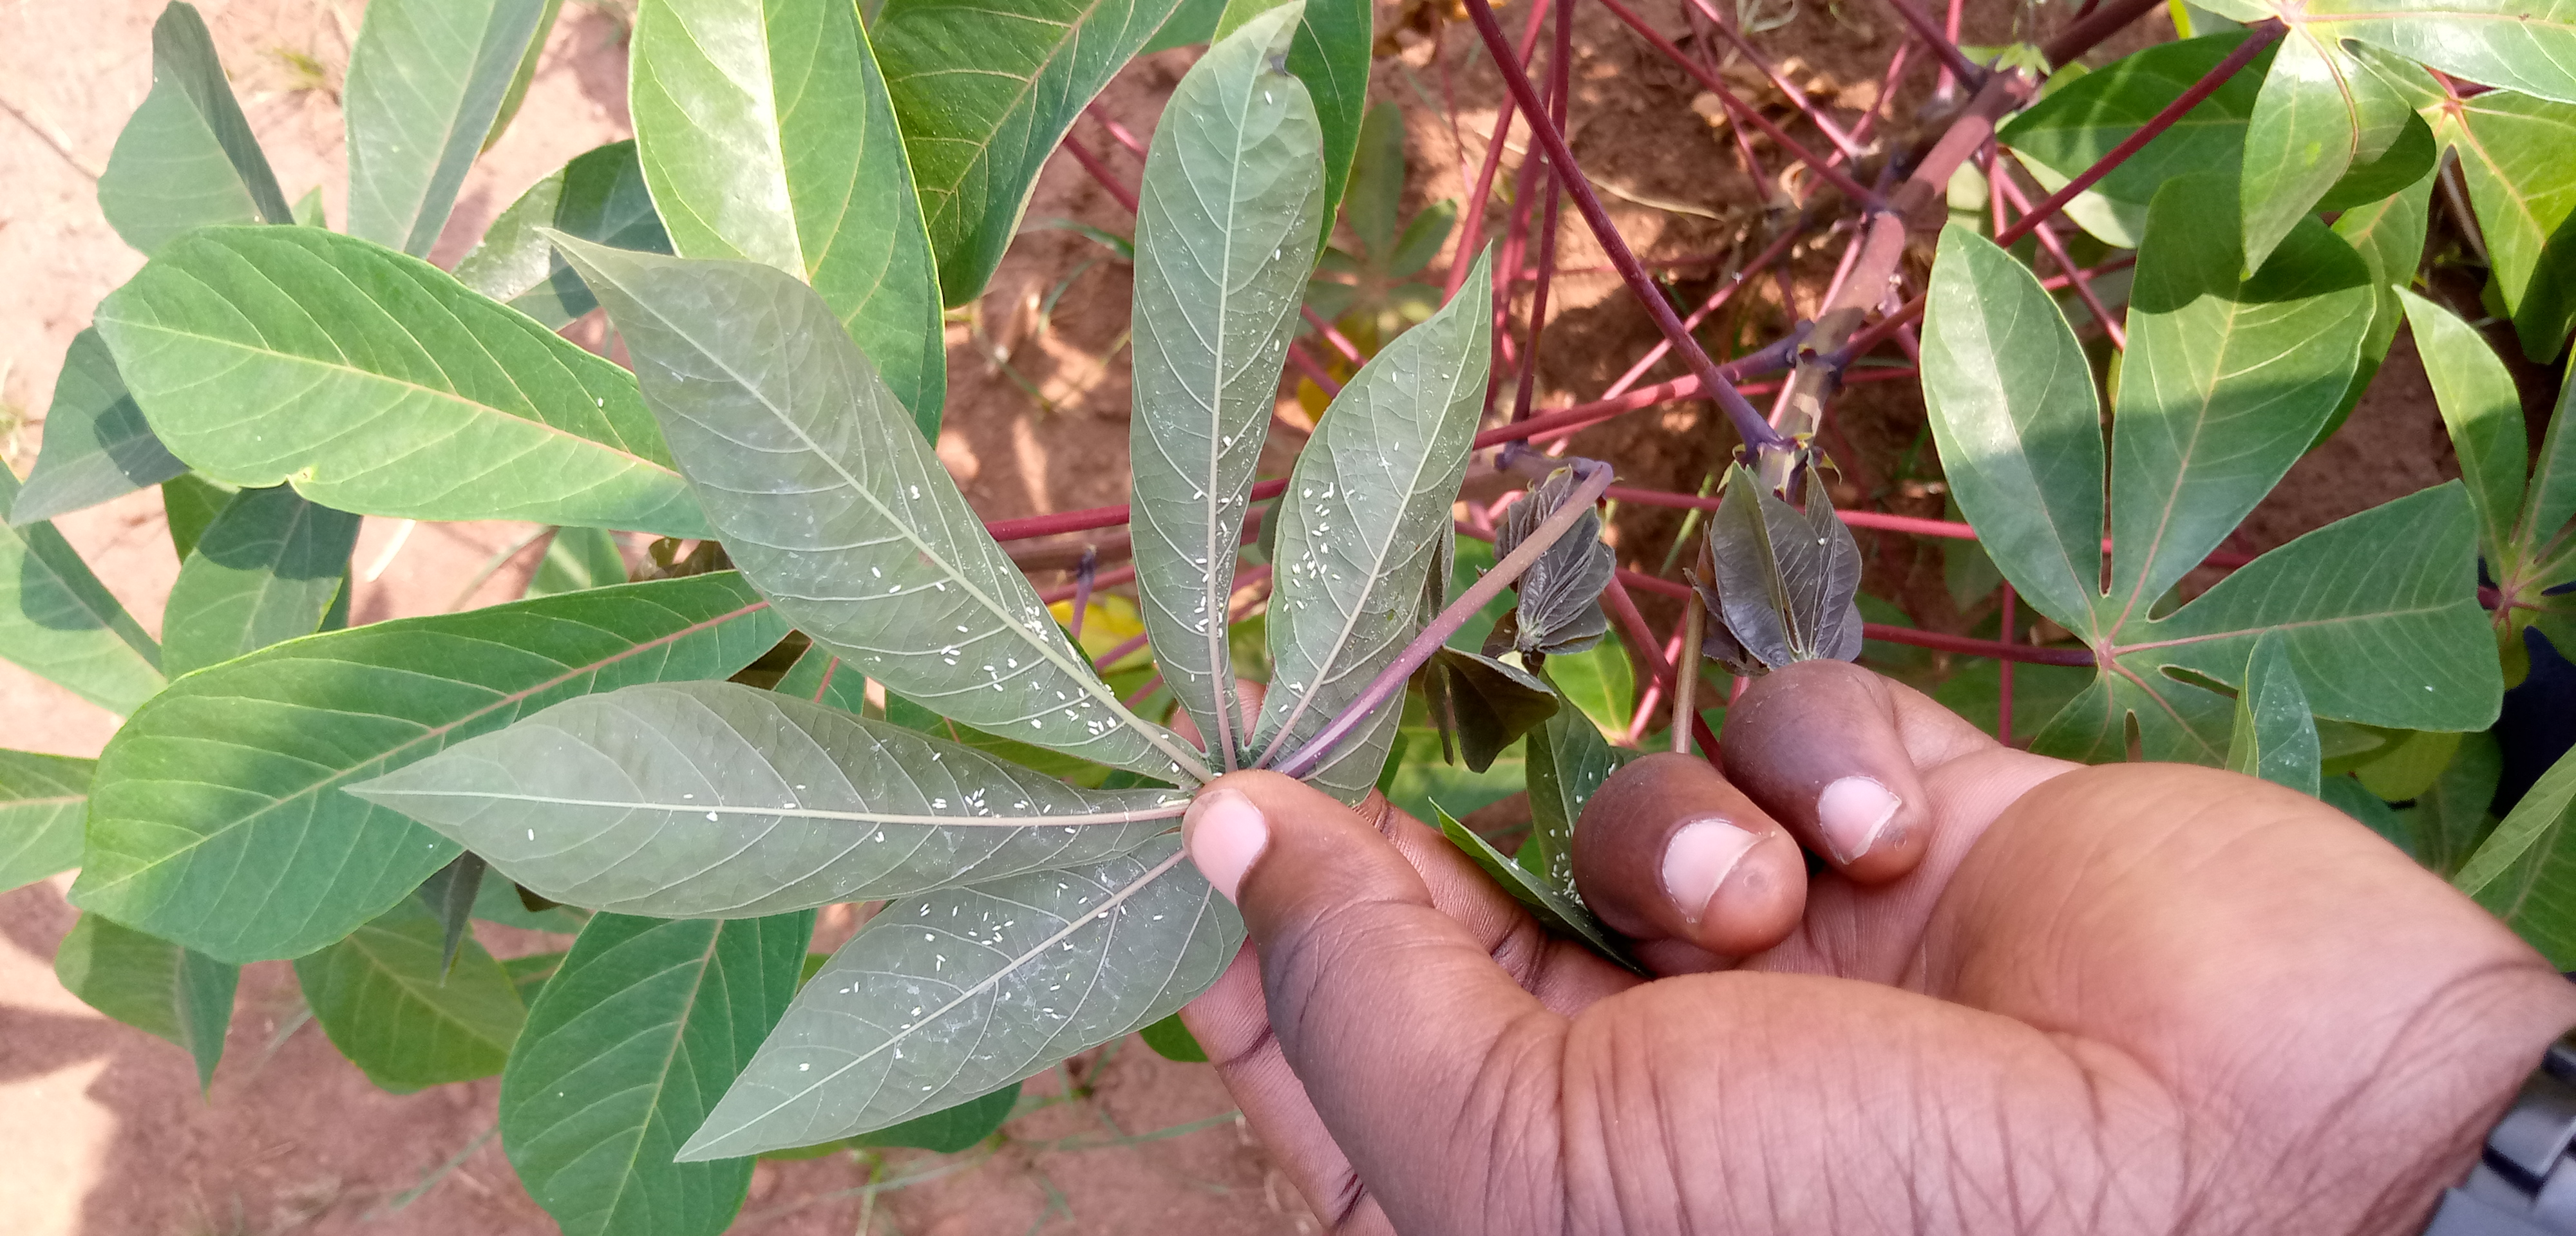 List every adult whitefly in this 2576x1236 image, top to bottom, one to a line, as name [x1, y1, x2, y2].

whitefly [1263, 89, 1273, 105]
whitefly [1274, 246, 1282, 263]
whitefly [1272, 337, 1283, 353]
whitefly [1390, 369, 1399, 385]
whitefly [1440, 372, 1452, 380]
whitefly [596, 394, 606, 411]
whitefly [1226, 435, 1231, 443]
whitefly [1222, 436, 1231, 447]
whitefly [1393, 440, 1401, 453]
whitefly [1376, 454, 1393, 468]
whitefly [1328, 480, 1334, 490]
whitefly [911, 483, 919, 494]
whitefly [1303, 487, 1310, 495]
whitefly [1191, 489, 1204, 500]
whitefly [1305, 489, 1313, 498]
whitefly [1321, 489, 1329, 500]
whitefly [1329, 489, 1334, 500]
whitefly [911, 492, 922, 500]
whitefly [1238, 492, 1245, 501]
whitefly [1220, 496, 1230, 504]
whitefly [1236, 501, 1244, 508]
whitefly [1315, 503, 1323, 514]
whitefly [1321, 508, 1331, 517]
whitefly [1220, 520, 1228, 532]
whitefly [1320, 521, 1327, 528]
whitefly [1320, 525, 1331, 531]
whitefly [1311, 529, 1323, 537]
whitefly [1815, 536, 1828, 548]
whitefly [1323, 542, 1329, 554]
whitefly [1320, 543, 1324, 554]
whitefly [1302, 549, 1311, 563]
whitefly [1195, 557, 1207, 564]
whitefly [1311, 559, 1315, 569]
whitefly [1307, 559, 1312, 570]
whitefly [1320, 562, 1328, 574]
whitefly [1295, 563, 1302, 574]
whitefly [1292, 564, 1298, 573]
whitefly [998, 565, 1009, 575]
whitefly [871, 565, 882, 579]
whitefly [1311, 568, 1317, 581]
whitefly [1202, 572, 1210, 583]
whitefly [1331, 573, 1341, 581]
whitefly [1292, 577, 1302, 588]
whitefly [934, 581, 947, 592]
whitefly [888, 583, 902, 595]
whitefly [1199, 594, 1207, 606]
whitefly [1295, 599, 1305, 610]
whitefly [1218, 602, 1224, 609]
whitefly [1282, 602, 1289, 613]
whitefly [1034, 604, 1041, 617]
whitefly [1025, 605, 1034, 615]
whitefly [1193, 606, 1206, 614]
whitefly [1217, 611, 1224, 624]
whitefly [1199, 617, 1210, 625]
whitefly [1032, 619, 1044, 628]
whitefly [1021, 622, 1033, 630]
whitefly [1194, 623, 1206, 632]
whitefly [956, 624, 969, 633]
whitefly [1217, 626, 1225, 639]
whitefly [1039, 629, 1048, 635]
whitefly [1038, 634, 1049, 643]
whitefly [941, 644, 952, 655]
whitefly [949, 649, 961, 656]
whitefly [943, 657, 956, 666]
whitefly [1008, 658, 1017, 666]
whitefly [1008, 662, 1016, 668]
whitefly [982, 664, 994, 671]
whitefly [990, 671, 999, 680]
whitefly [1189, 673, 1196, 684]
whitefly [1032, 680, 1041, 691]
whitefly [1296, 680, 1303, 693]
whitefly [1289, 682, 1297, 689]
whitefly [992, 683, 1005, 693]
whitefly [1104, 683, 1112, 690]
whitefly [2421, 684, 2435, 693]
whitefly [1077, 686, 1086, 698]
whitefly [1056, 689, 1066, 700]
whitefly [1109, 691, 1115, 697]
whitefly [1080, 702, 1091, 708]
whitefly [1277, 703, 1289, 713]
whitefly [1064, 708, 1075, 716]
whitefly [1070, 713, 1079, 721]
whitefly [1108, 715, 1116, 727]
whitefly [1033, 718, 1042, 725]
whitefly [1086, 719, 1097, 728]
whitefly [1097, 720, 1105, 733]
whitefly [1106, 720, 1113, 728]
whitefly [1030, 720, 1039, 727]
whitefly [1088, 727, 1099, 736]
whitefly [1159, 733, 1170, 739]
whitefly [931, 751, 943, 762]
whitefly [1611, 761, 1615, 770]
whitefly [1171, 762, 1179, 771]
whitefly [1170, 765, 1177, 773]
whitefly [1607, 766, 1612, 776]
whitefly [1586, 770, 1595, 781]
whitefly [1211, 771, 1223, 778]
whitefly [794, 782, 807, 791]
whitefly [978, 786, 986, 799]
whitefly [680, 792, 696, 801]
whitefly [1155, 793, 1167, 805]
whitefly [1575, 793, 1579, 804]
whitefly [963, 794, 974, 806]
whitefly [1578, 794, 1584, 805]
whitefly [933, 797, 947, 803]
whitefly [1019, 799, 1031, 807]
whitefly [782, 801, 798, 810]
whitefly [931, 802, 936, 808]
whitefly [1013, 802, 1025, 810]
whitefly [1041, 802, 1054, 815]
whitefly [937, 803, 948, 810]
whitefly [978, 807, 989, 816]
whitefly [705, 807, 720, 825]
whitefly [1063, 825, 1077, 835]
whitefly [525, 827, 539, 843]
whitefly [1548, 827, 1557, 839]
whitefly [1564, 827, 1571, 838]
whitefly [877, 830, 885, 843]
whitefly [873, 835, 881, 843]
whitefly [426, 843, 436, 851]
whitefly [1560, 850, 1566, 861]
whitefly [1555, 853, 1561, 862]
whitefly [1508, 860, 1520, 871]
whitefly [1551, 863, 1559, 872]
whitefly [1099, 869, 1110, 885]
whitefly [1562, 869, 1570, 877]
whitefly [1549, 871, 1558, 880]
whitefly [1570, 877, 1575, 888]
whitefly [1057, 881, 1070, 890]
whitefly [1055, 886, 1061, 899]
whitefly [1563, 888, 1569, 895]
whitefly [1551, 890, 1560, 897]
whitefly [1570, 892, 1575, 899]
whitefly [1575, 893, 1580, 901]
whitefly [1077, 895, 1089, 904]
whitefly [920, 902, 929, 912]
whitefly [951, 903, 961, 917]
whitefly [1119, 904, 1128, 915]
whitefly [921, 908, 931, 917]
whitefly [981, 910, 991, 923]
whitefly [1097, 911, 1110, 919]
whitefly [1151, 913, 1165, 921]
whitefly [990, 924, 1002, 932]
whitefly [967, 928, 980, 937]
whitefly [924, 933, 936, 942]
whitefly [980, 939, 994, 946]
whitefly [1061, 941, 1068, 947]
whitefly [1063, 942, 1075, 950]
whitefly [936, 953, 947, 962]
whitefly [935, 959, 942, 973]
whitefly [1064, 971, 1072, 981]
whitefly [853, 979, 861, 994]
whitefly [1048, 983, 1061, 992]
whitefly [837, 988, 850, 995]
whitefly [1003, 990, 1012, 1002]
whitefly [911, 1006, 922, 1015]
whitefly [1040, 1006, 1055, 1012]
whitefly [914, 1009, 922, 1018]
whitefly [1050, 1013, 1061, 1021]
whitefly [899, 1022, 913, 1030]
whitefly [895, 1046, 904, 1054]
whitefly [894, 1054, 905, 1061]
whitefly [797, 1062, 811, 1067]
whitefly [799, 1067, 810, 1072]
whitefly [919, 1083, 934, 1092]